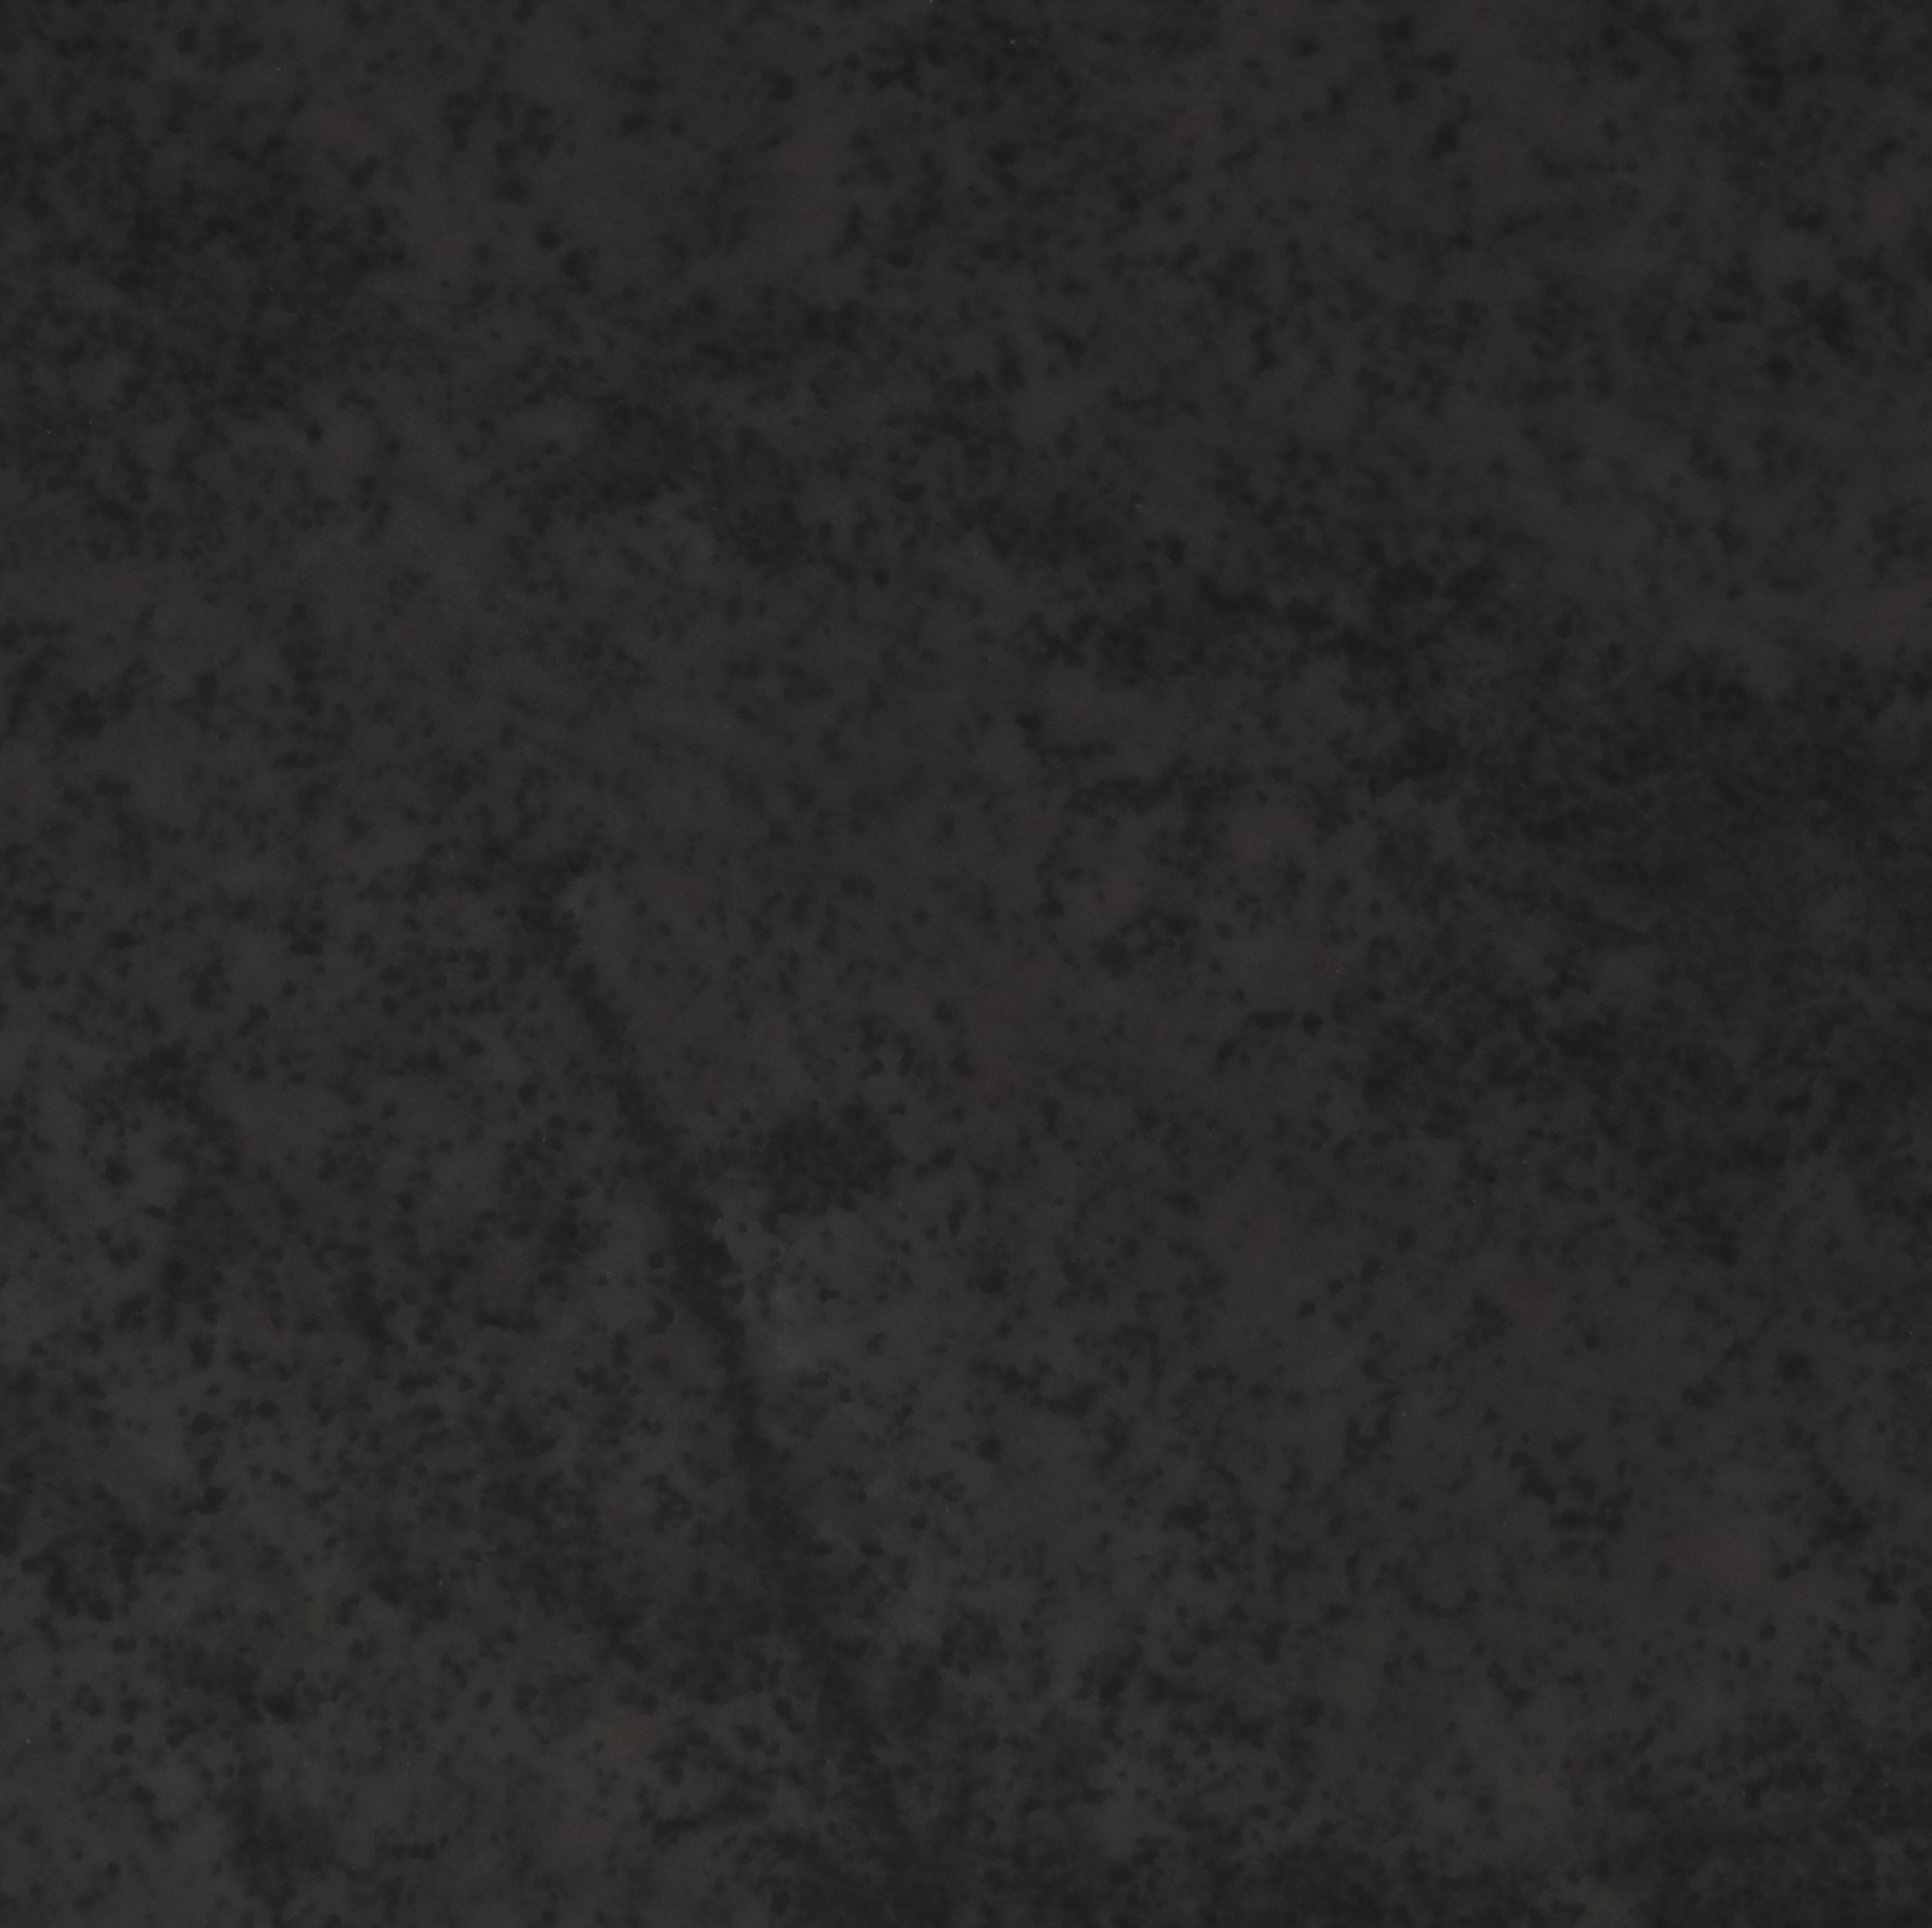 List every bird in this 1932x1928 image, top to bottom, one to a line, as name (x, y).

None